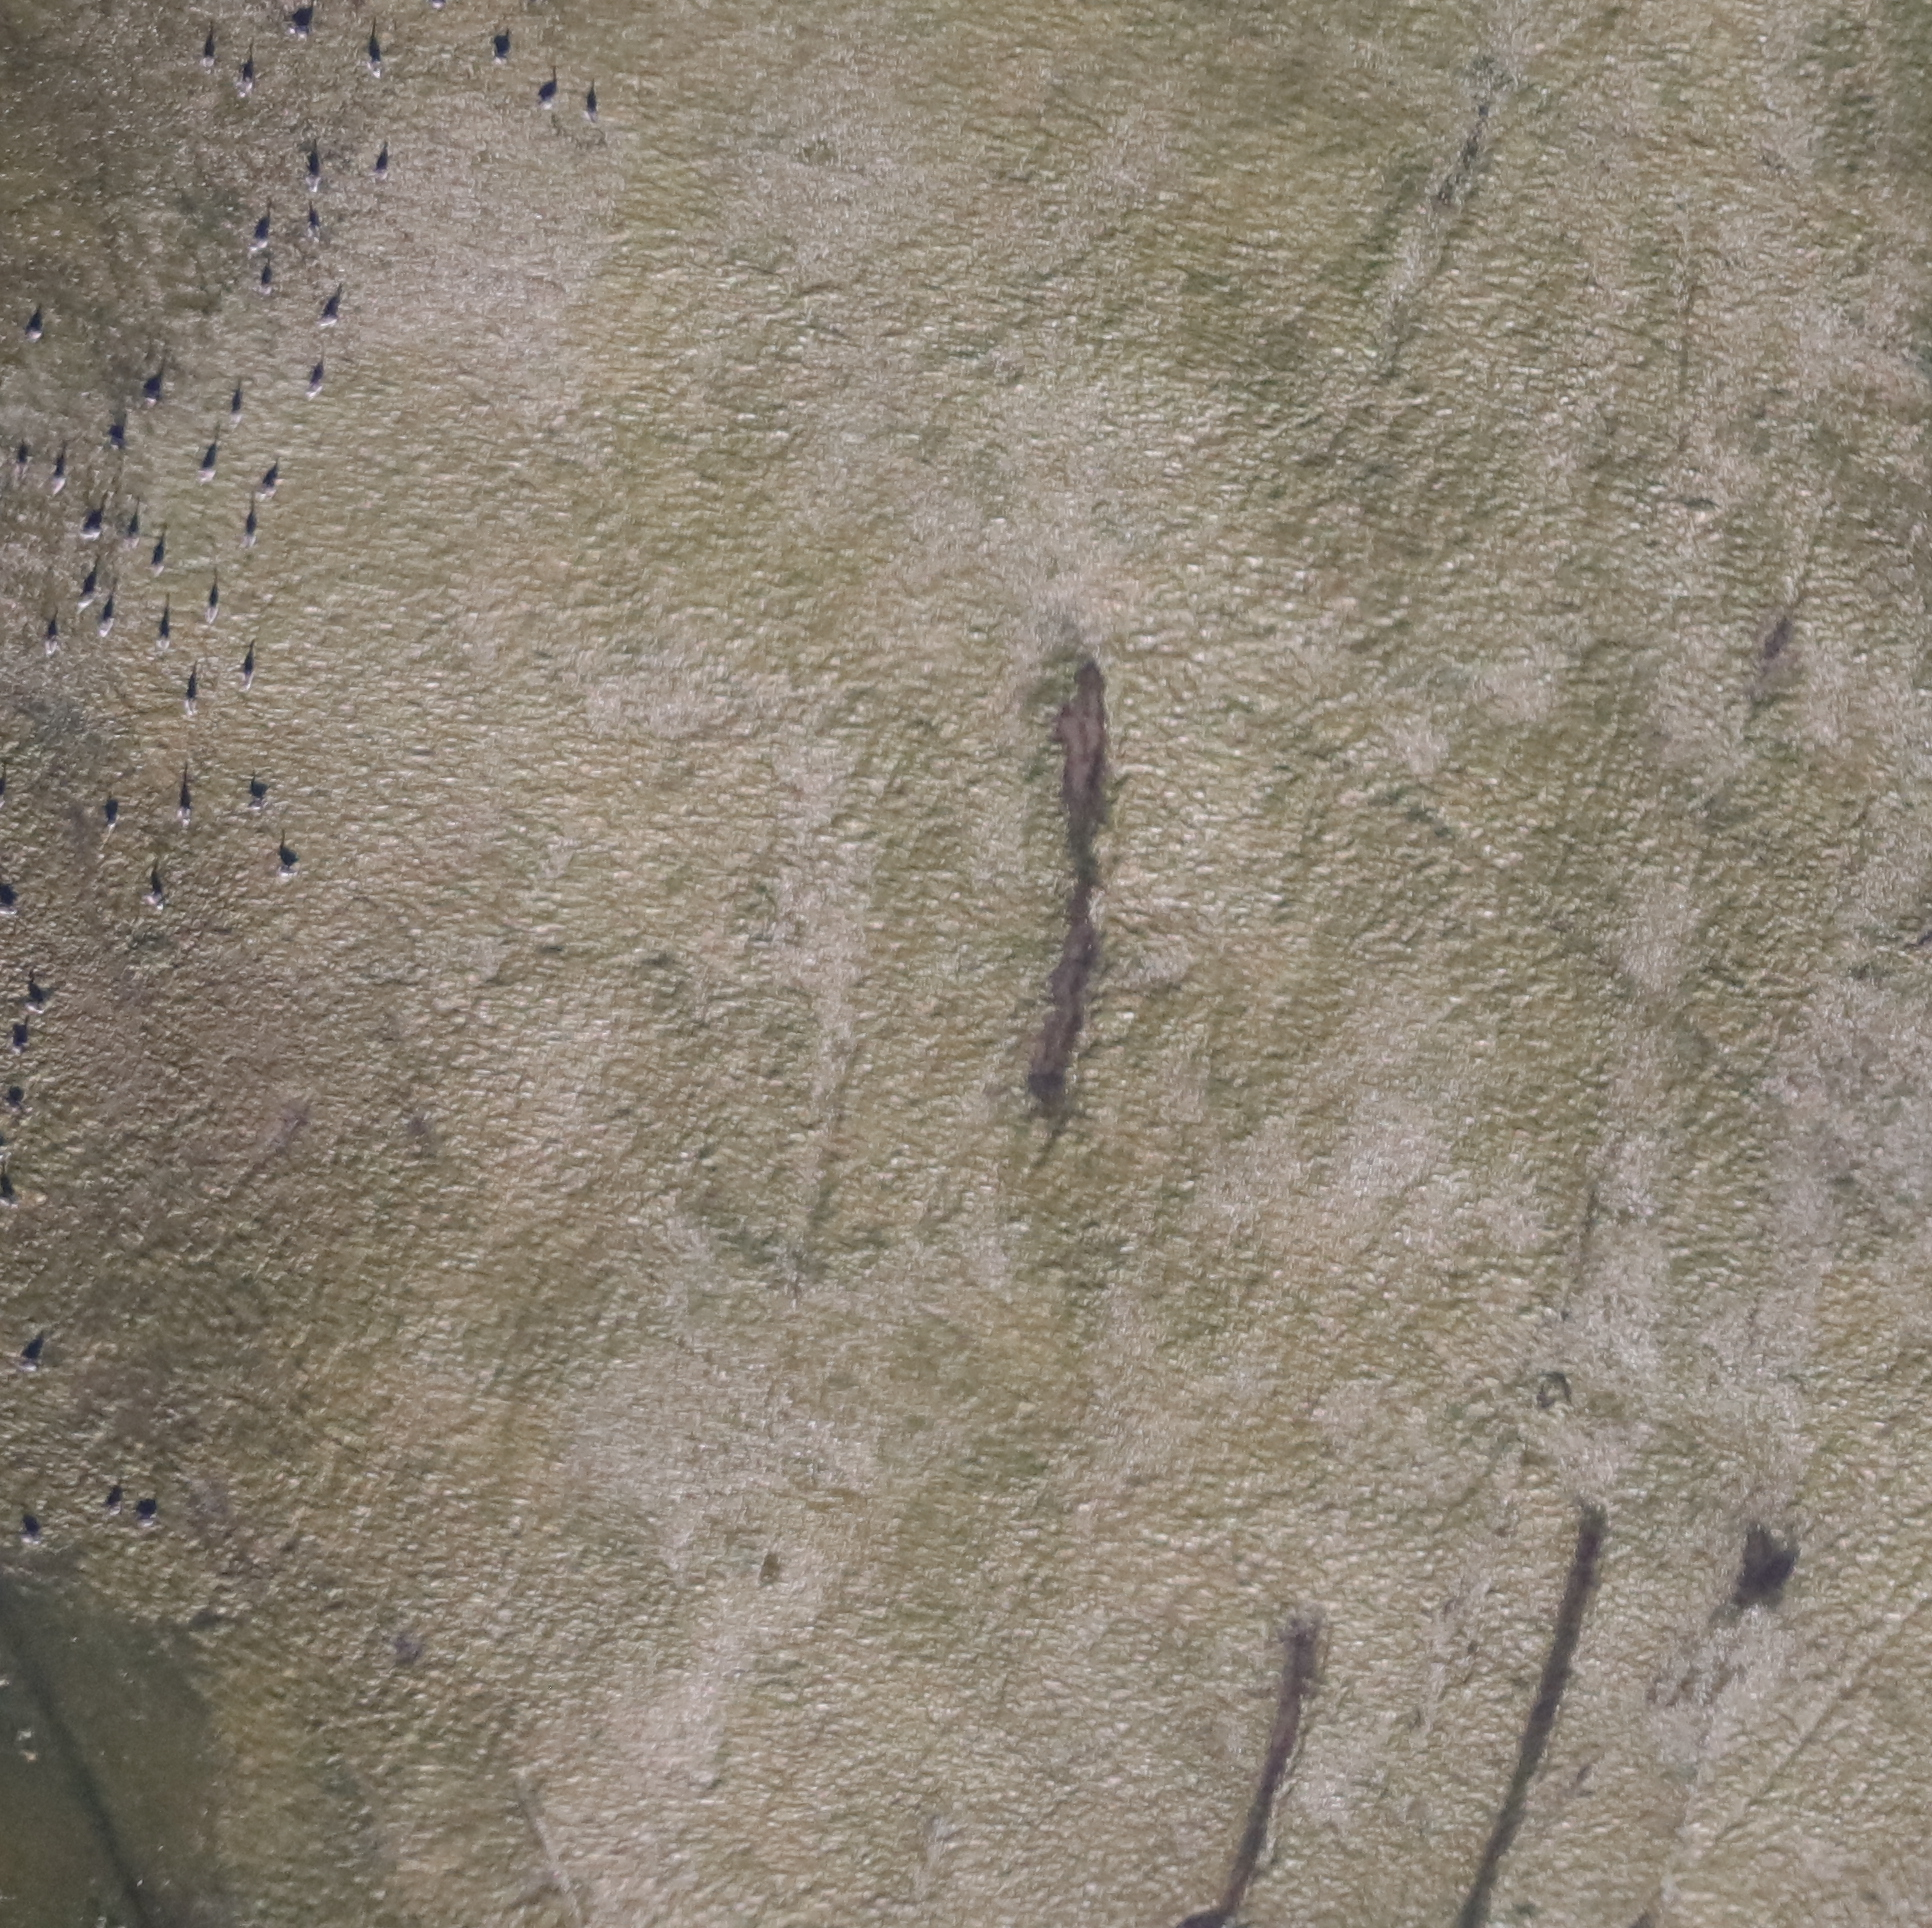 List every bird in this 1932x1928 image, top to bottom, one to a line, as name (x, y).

brant (302, 27)
brant (502, 58)
brant (211, 65)
brant (373, 77)
brant (247, 84)
brant (548, 105)
brant (586, 115)
brant (379, 177)
brant (306, 179)
brant (316, 231)
brant (256, 239)
brant (275, 286)
brant (340, 317)
brant (44, 330)
brant (313, 387)
brant (154, 394)
brant (224, 419)
brant (124, 441)
brant (203, 470)
brant (21, 476)
brant (275, 482)
brant (54, 485)
brant (93, 527)
brant (252, 539)
brant (134, 543)
brant (162, 569)
brant (88, 594)
brant (213, 613)
brant (108, 630)
brant (46, 647)
brant (161, 653)
brant (249, 673)
brant (191, 700)
brant (250, 802)
brant (188, 814)
brant (111, 821)
brant (281, 867)
brant (154, 895)
brant (11, 905)
brant (33, 1005)
brant (20, 1049)
brant (15, 1101)
brant (7, 1200)
brant (31, 1366)
brant (114, 1508)
brant (145, 1523)
brant (29, 1539)